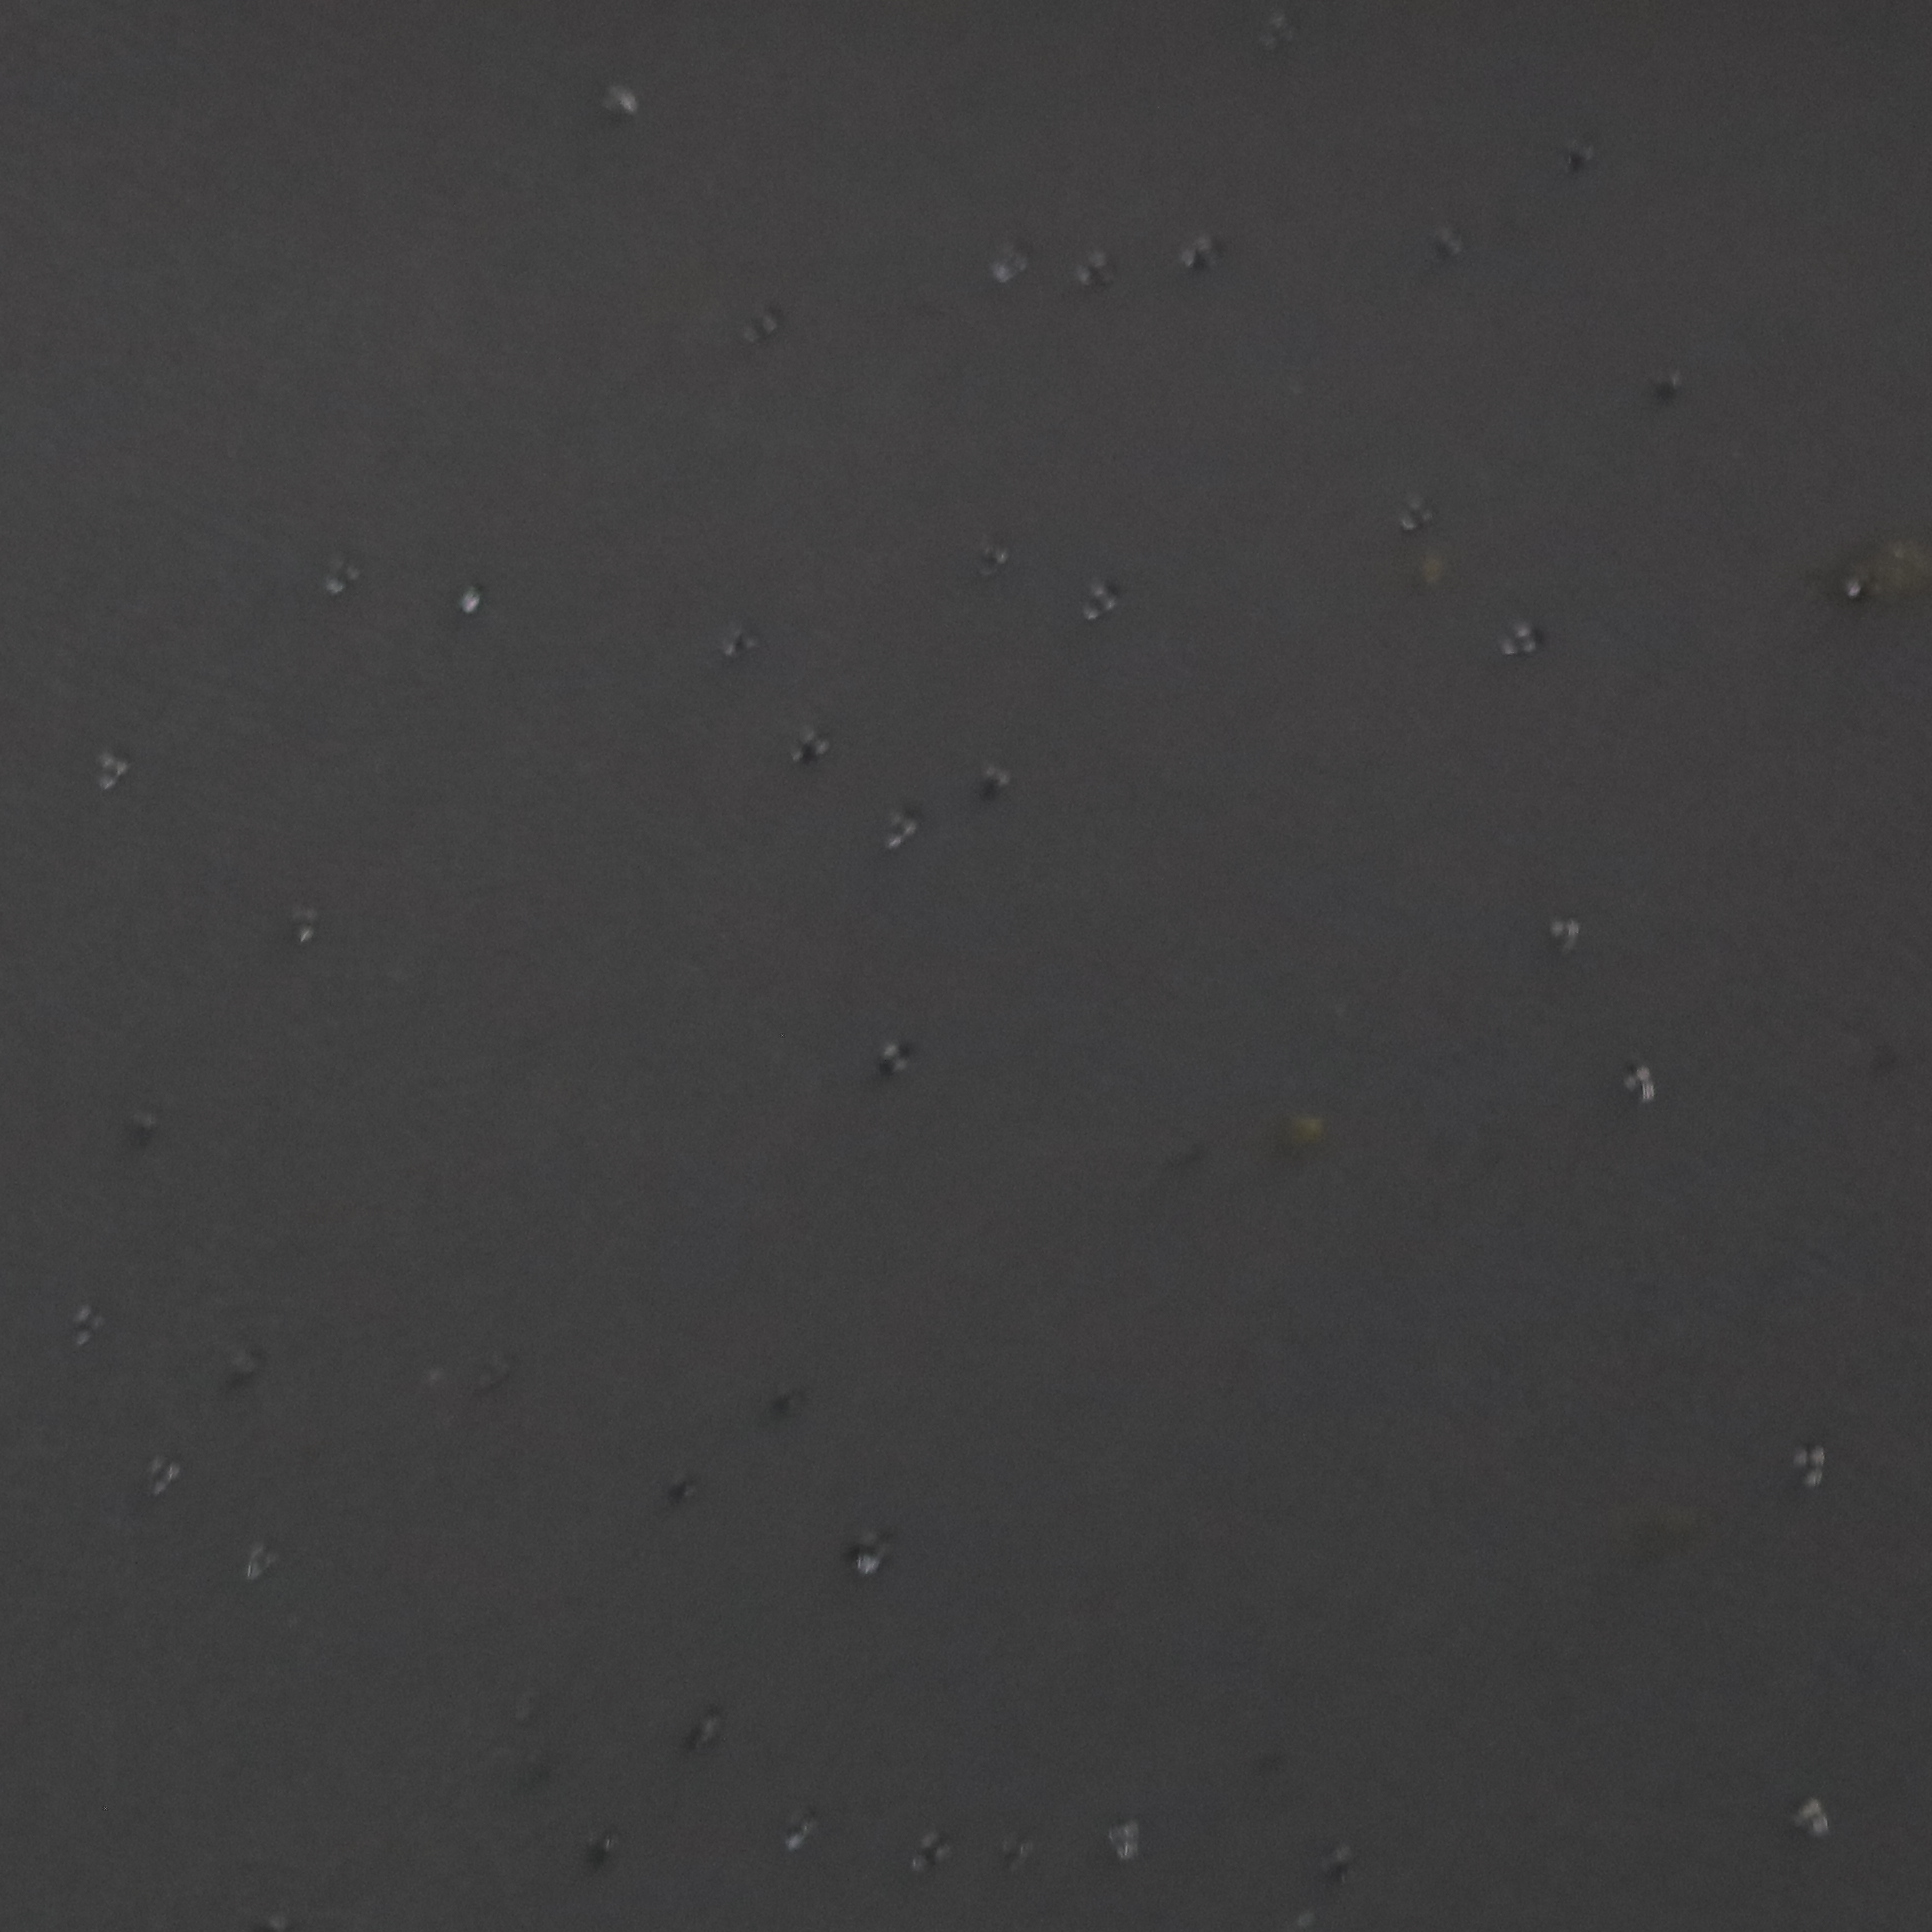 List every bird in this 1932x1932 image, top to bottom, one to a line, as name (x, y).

brant (1284, 31)
brant (618, 100)
brant (1578, 155)
brant (1449, 238)
brant (1201, 254)
brant (1010, 257)
brant (1104, 268)
brant (762, 327)
brant (1667, 373)
brant (1419, 517)
brant (994, 556)
brant (345, 571)
brant (1863, 586)
brant (471, 596)
brant (1098, 600)
brant (1523, 638)
brant (736, 643)
brant (808, 744)
brant (115, 765)
brant (998, 781)
brant (897, 831)
brant (302, 928)
brant (1568, 934)
brant (896, 1056)
brant (1638, 1086)
brant (141, 1127)
brant (81, 1319)
brant (239, 1363)
brant (496, 1369)
brant (784, 1397)
brant (1811, 1461)
brant (162, 1474)
brant (681, 1490)
brant (870, 1558)
brant (260, 1563)
brant (703, 1721)
brant (1811, 1817)
brant (800, 1827)
brant (1119, 1830)
brant (602, 1841)
brant (1015, 1848)
brant (930, 1854)
brant (1339, 1857)